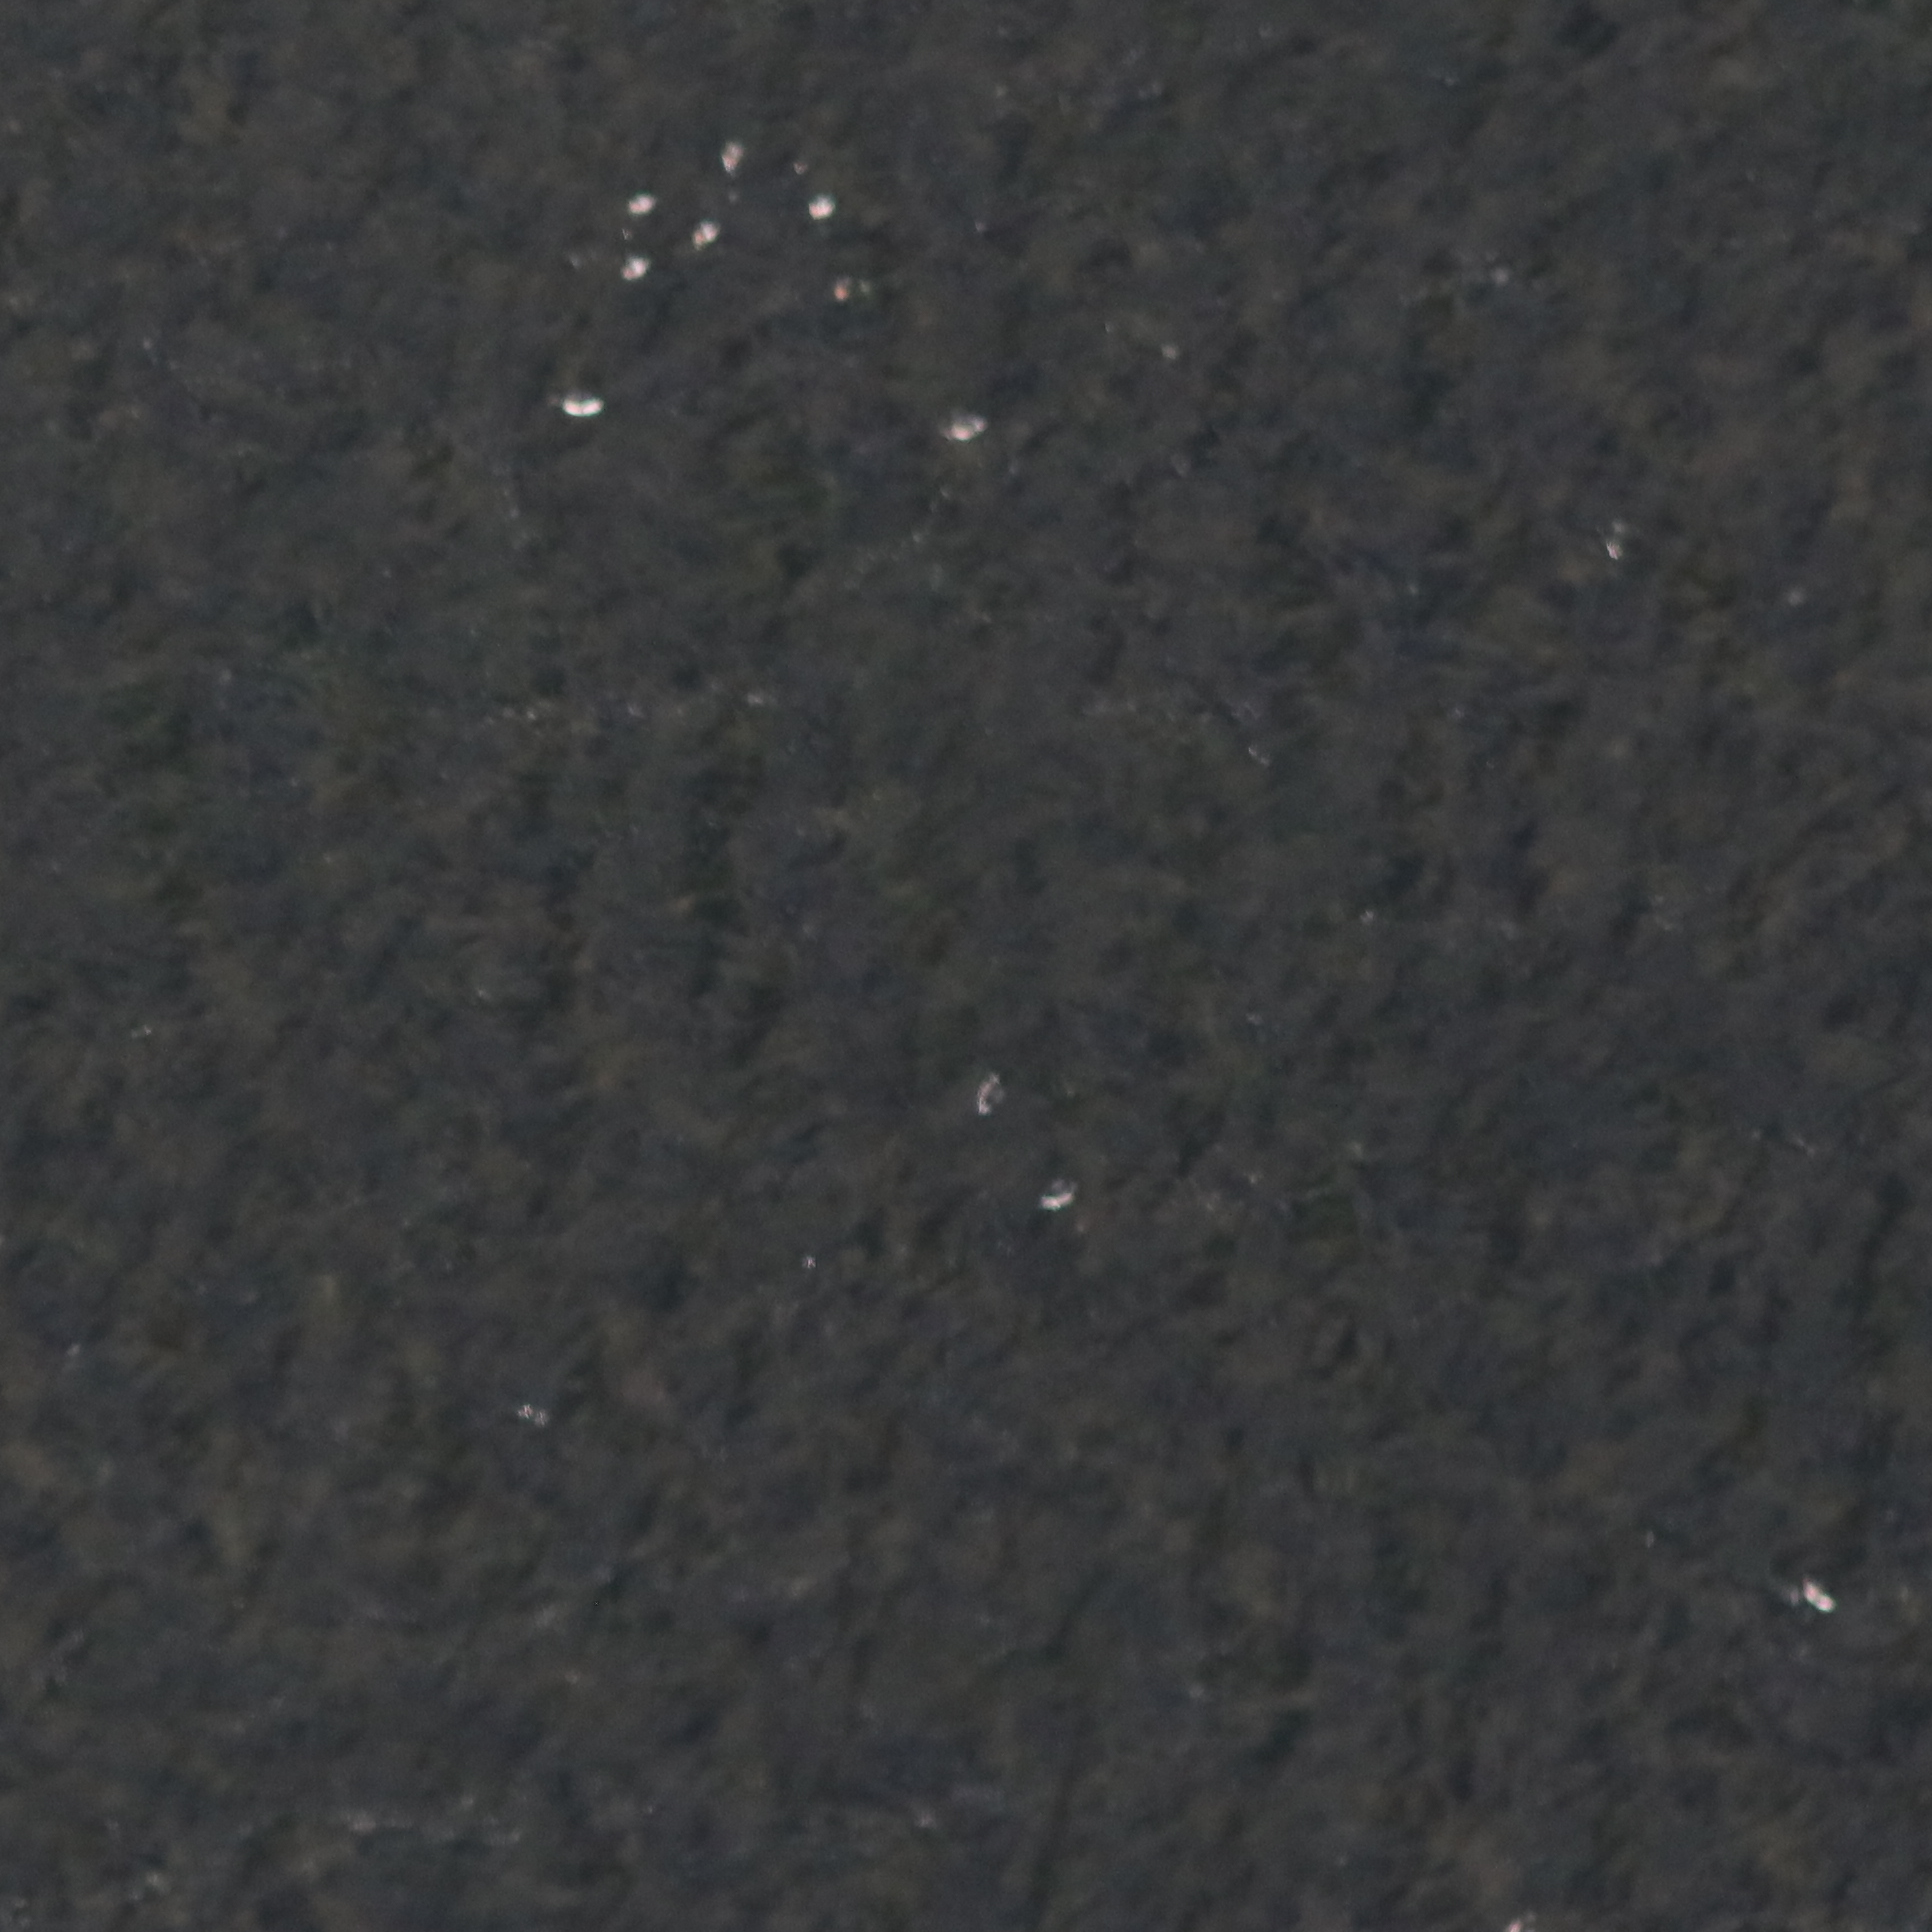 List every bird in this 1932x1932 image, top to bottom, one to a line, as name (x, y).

brant (737, 160)
brant (644, 198)
brant (824, 209)
brant (707, 230)
brant (631, 266)
brant (852, 287)
brant (575, 400)
brant (973, 431)
brant (992, 1095)
brant (1060, 1192)
brant (1818, 1595)